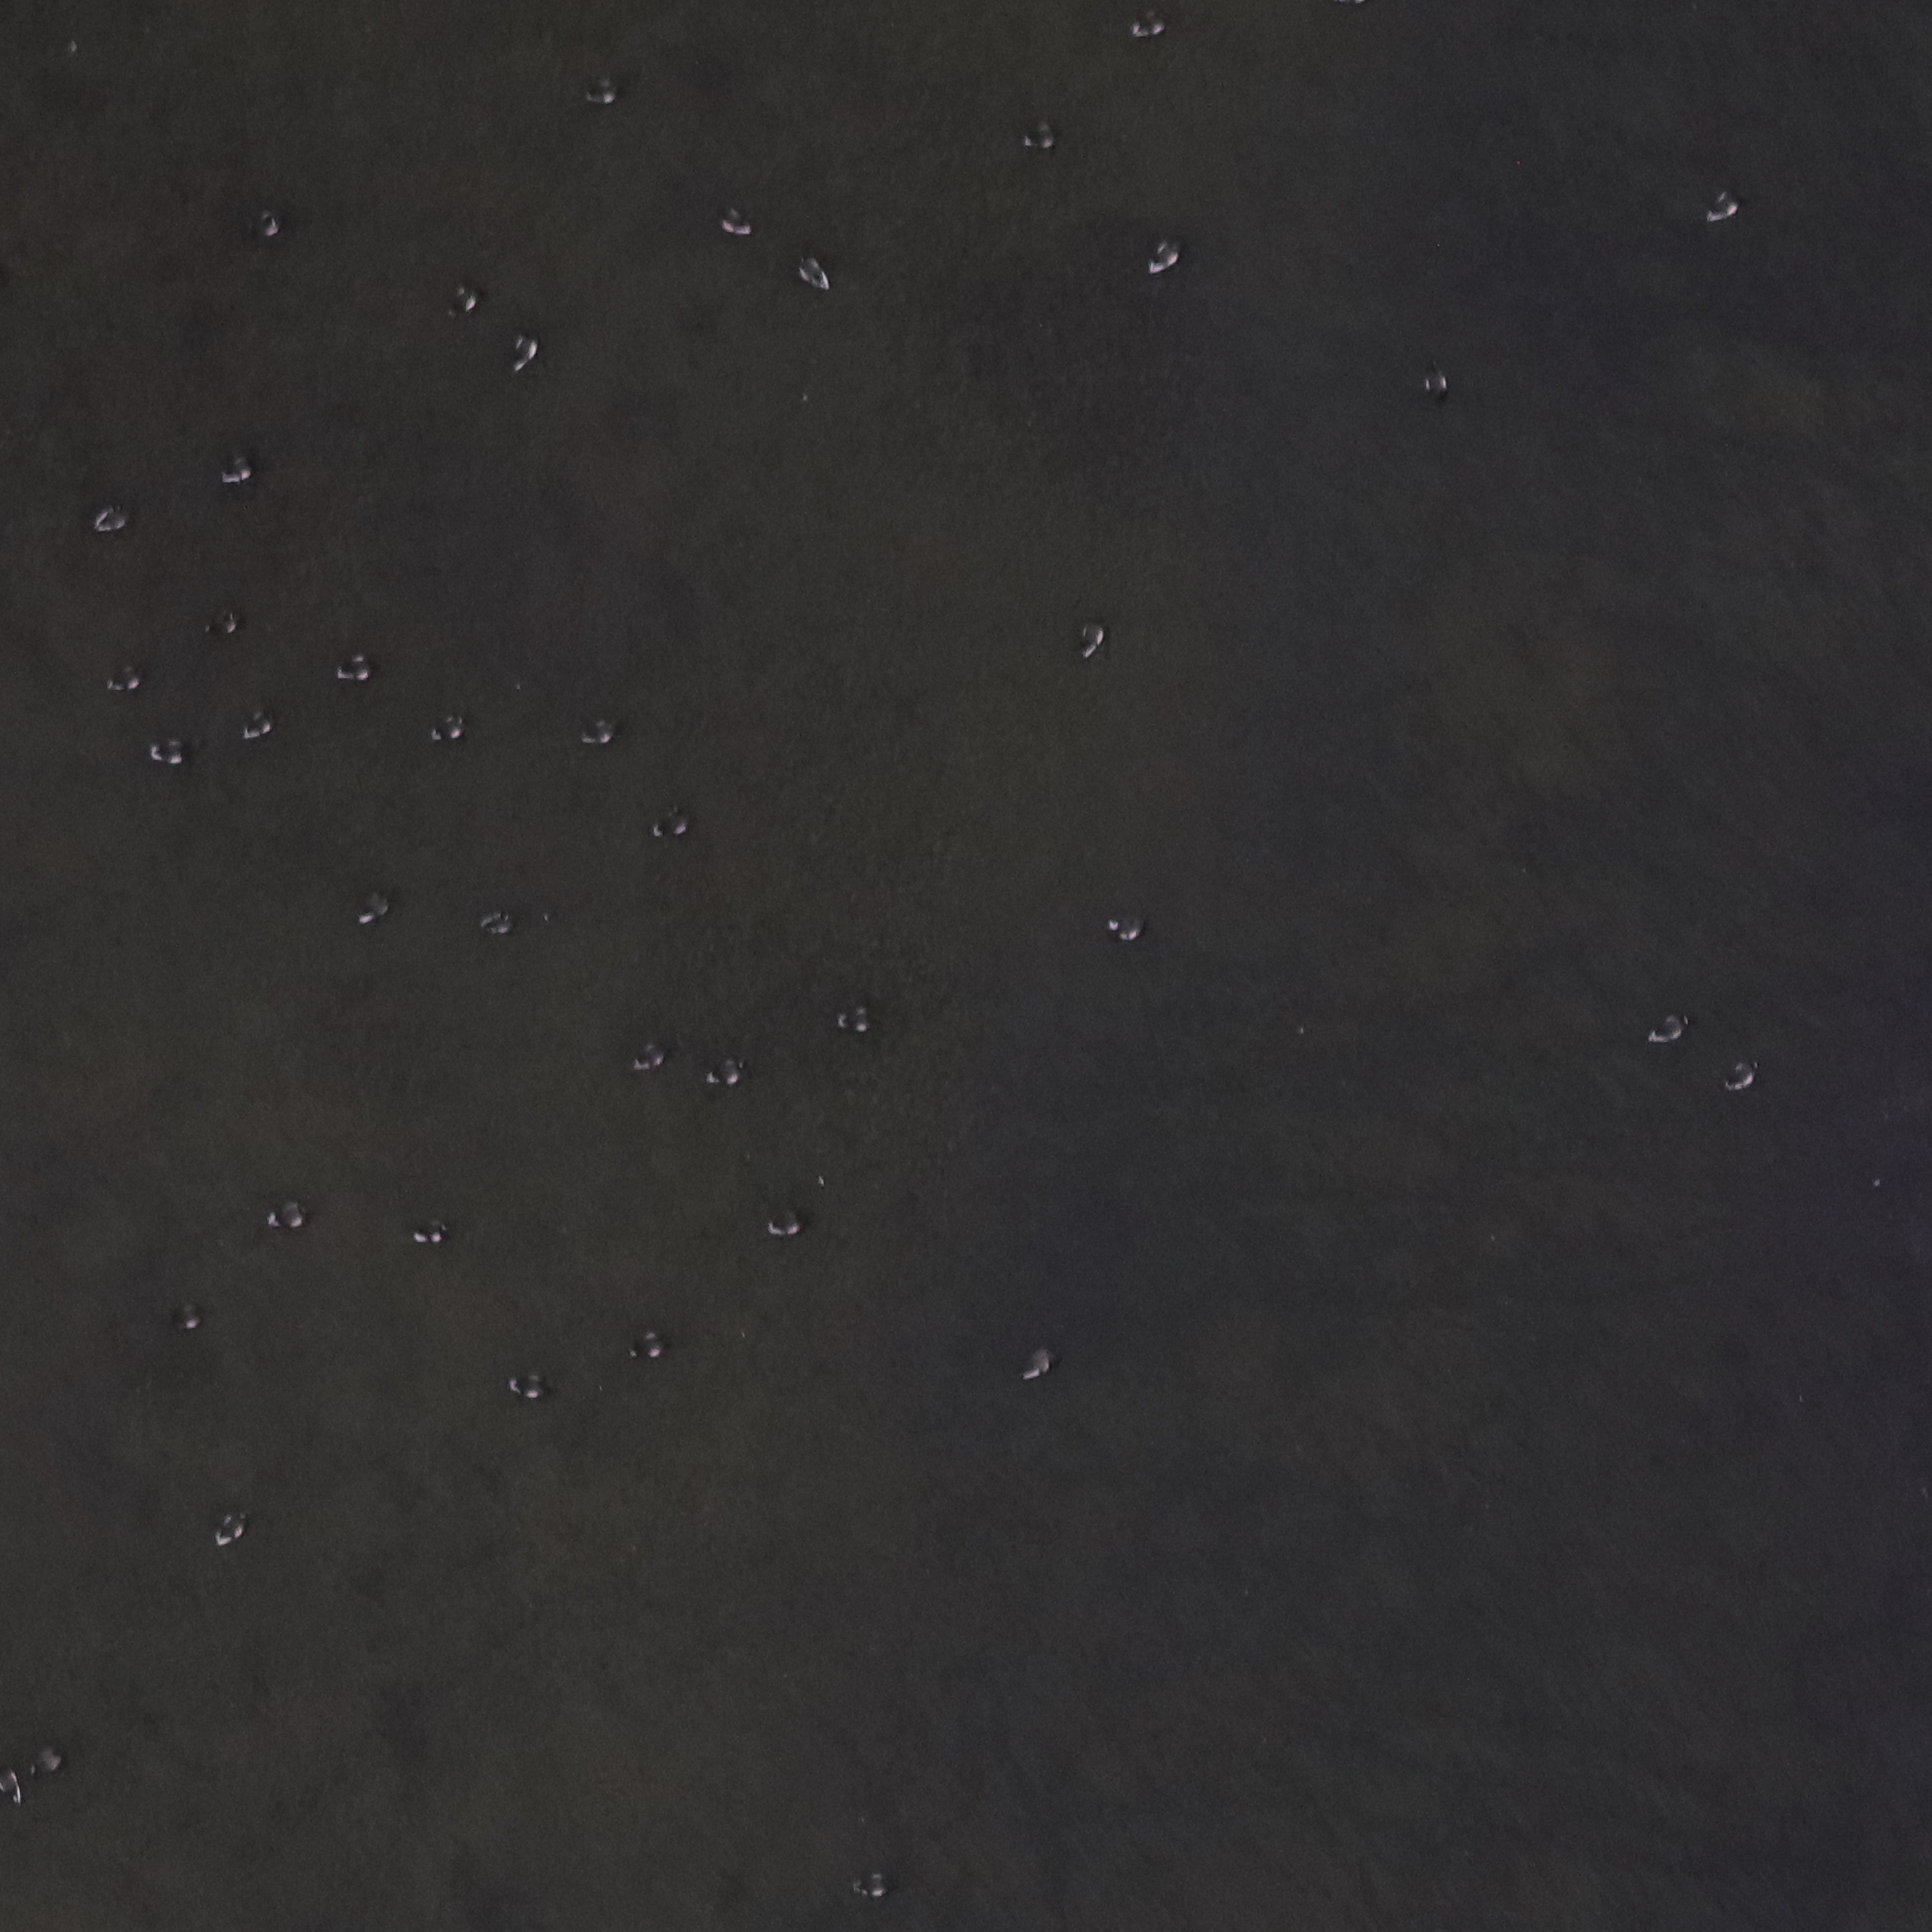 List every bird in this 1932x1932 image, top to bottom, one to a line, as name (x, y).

brant (1149, 22)
brant (606, 92)
brant (1041, 138)
brant (1724, 207)
brant (736, 223)
brant (264, 224)
brant (1166, 255)
brant (811, 271)
brant (464, 301)
brant (525, 353)
brant (1437, 383)
brant (237, 469)
brant (113, 518)
brant (224, 620)
brant (1093, 639)
brant (354, 668)
brant (124, 679)
brant (259, 723)
brant (449, 728)
brant (599, 731)
brant (169, 752)
brant (672, 823)
brant (375, 910)
brant (495, 923)
brant (1127, 924)
brant (855, 1020)
brant (1669, 1027)
brant (650, 1057)
brant (726, 1073)
brant (1741, 1075)
brant (289, 1217)
brant (791, 1224)
brant (434, 1230)
brant (190, 1316)
brant (650, 1347)
brant (1037, 1366)
brant (526, 1387)
brant (231, 1528)
brant (47, 1759)
brant (8, 1786)
brant (875, 1879)